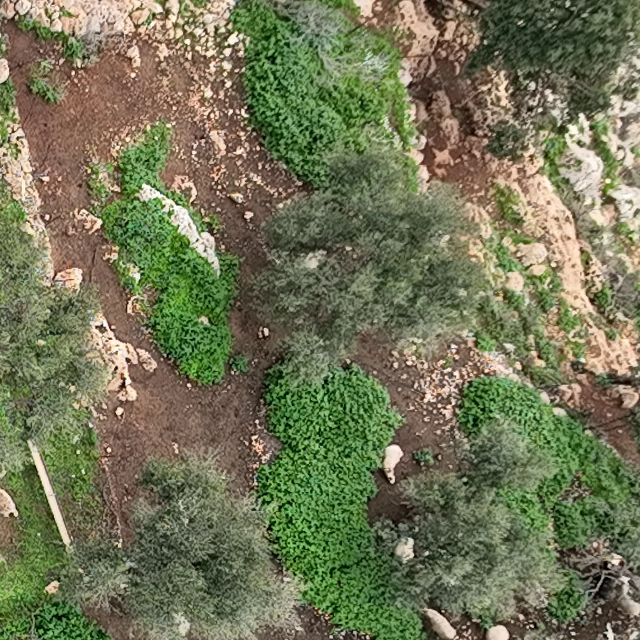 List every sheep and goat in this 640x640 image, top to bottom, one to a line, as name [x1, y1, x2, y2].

sheep [383, 444, 403, 485]
sheep [394, 539, 414, 564]
sheep [621, 596, 639, 619]
sheep [419, 608, 456, 639]
sheep [482, 622, 510, 639]